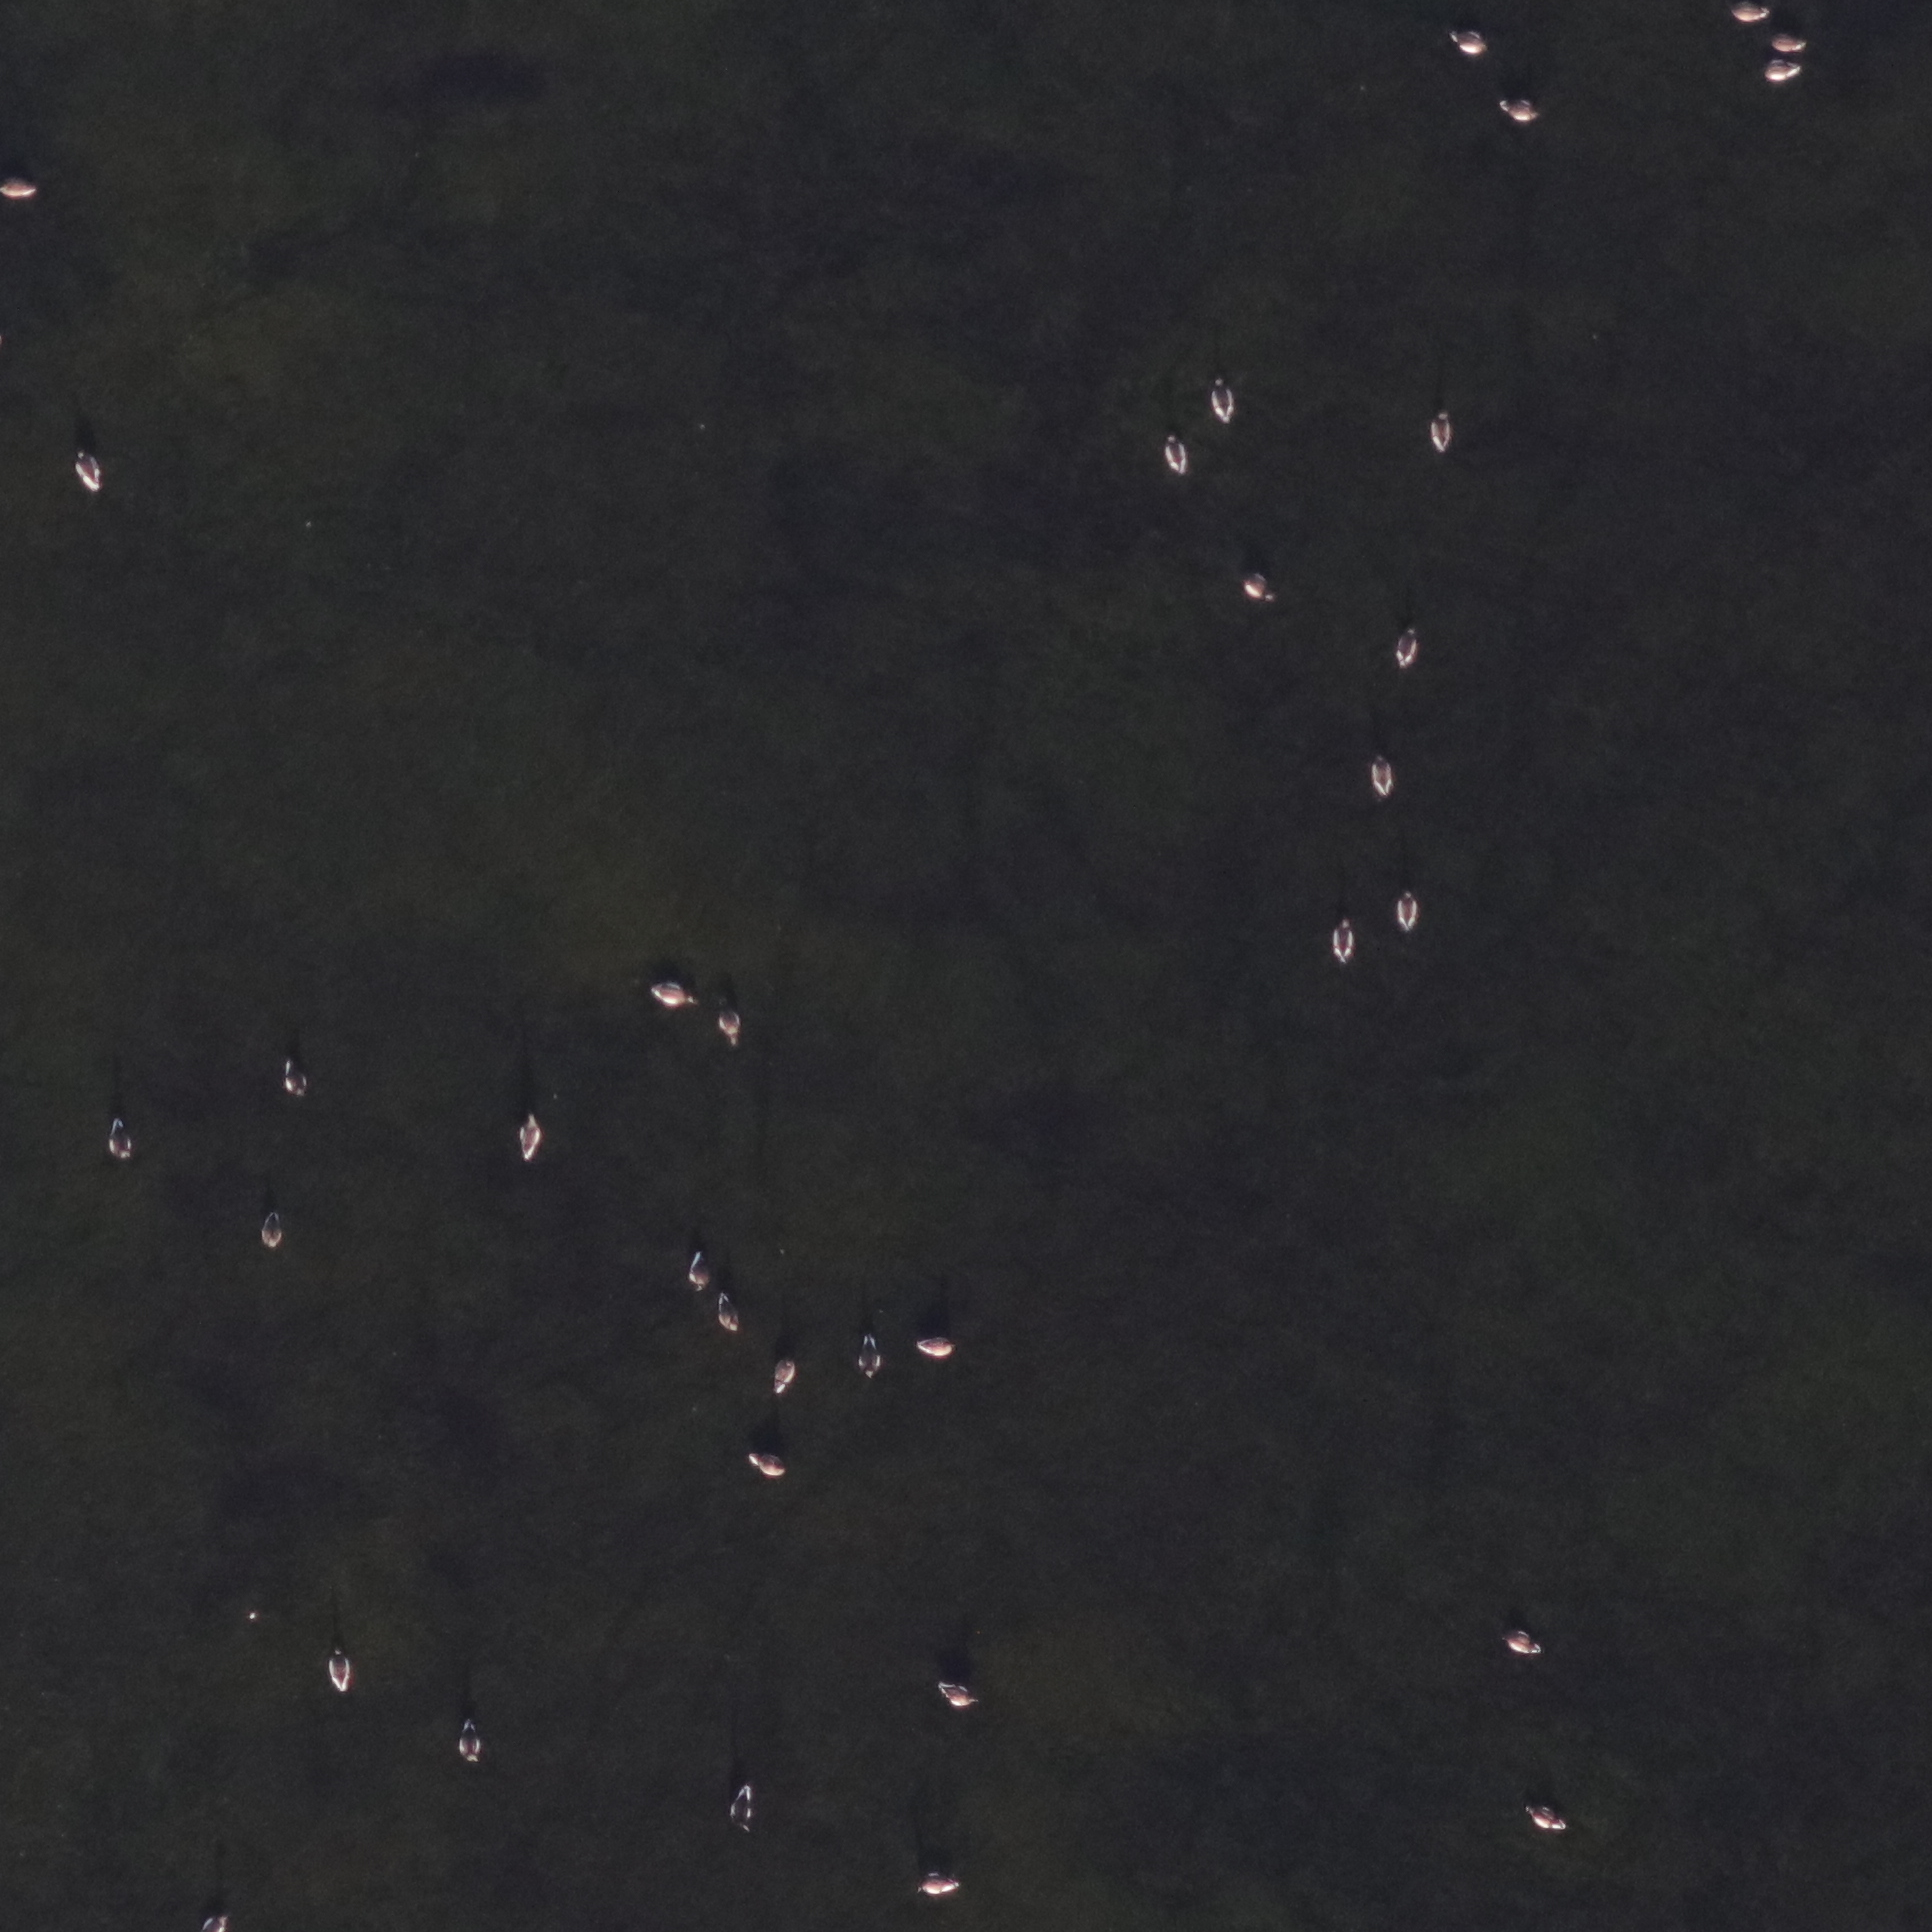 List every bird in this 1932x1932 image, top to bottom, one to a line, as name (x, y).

brant (1749, 11)
brant (1786, 40)
brant (1470, 42)
brant (1781, 78)
brant (1519, 110)
brant (15, 183)
brant (1223, 399)
brant (1442, 431)
brant (1175, 455)
brant (89, 468)
brant (1258, 585)
brant (1407, 648)
brant (1383, 774)
brant (1406, 911)
brant (1344, 940)
brant (673, 996)
brant (730, 1027)
brant (294, 1077)
brant (530, 1135)
brant (121, 1141)
brant (272, 1231)
brant (700, 1273)
brant (727, 1317)
brant (935, 1346)
brant (870, 1357)
brant (783, 1376)
brant (766, 1464)
brant (1521, 1641)
brant (339, 1671)
brant (958, 1696)
brant (469, 1742)
brant (739, 1810)
brant (1545, 1818)
brant (936, 1883)
brant (212, 1931)